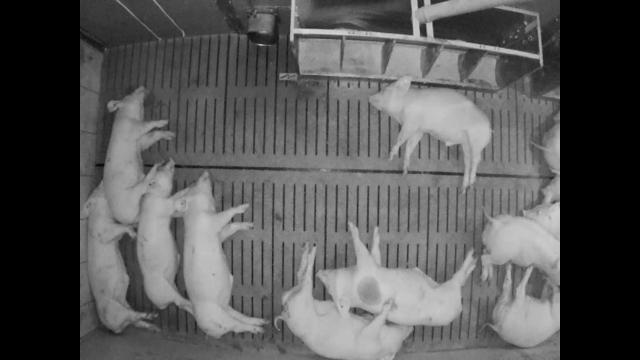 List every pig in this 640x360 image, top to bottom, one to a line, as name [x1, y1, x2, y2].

pig [367, 75, 492, 190]
pig [105, 86, 174, 225]
pig [531, 120, 560, 171]
pig [137, 159, 197, 318]
pig [539, 166, 561, 204]
pig [174, 171, 270, 338]
pig [84, 176, 160, 332]
pig [519, 191, 560, 238]
pig [477, 207, 560, 285]
pig [315, 222, 479, 328]
pig [274, 241, 417, 359]
pig [478, 265, 561, 348]